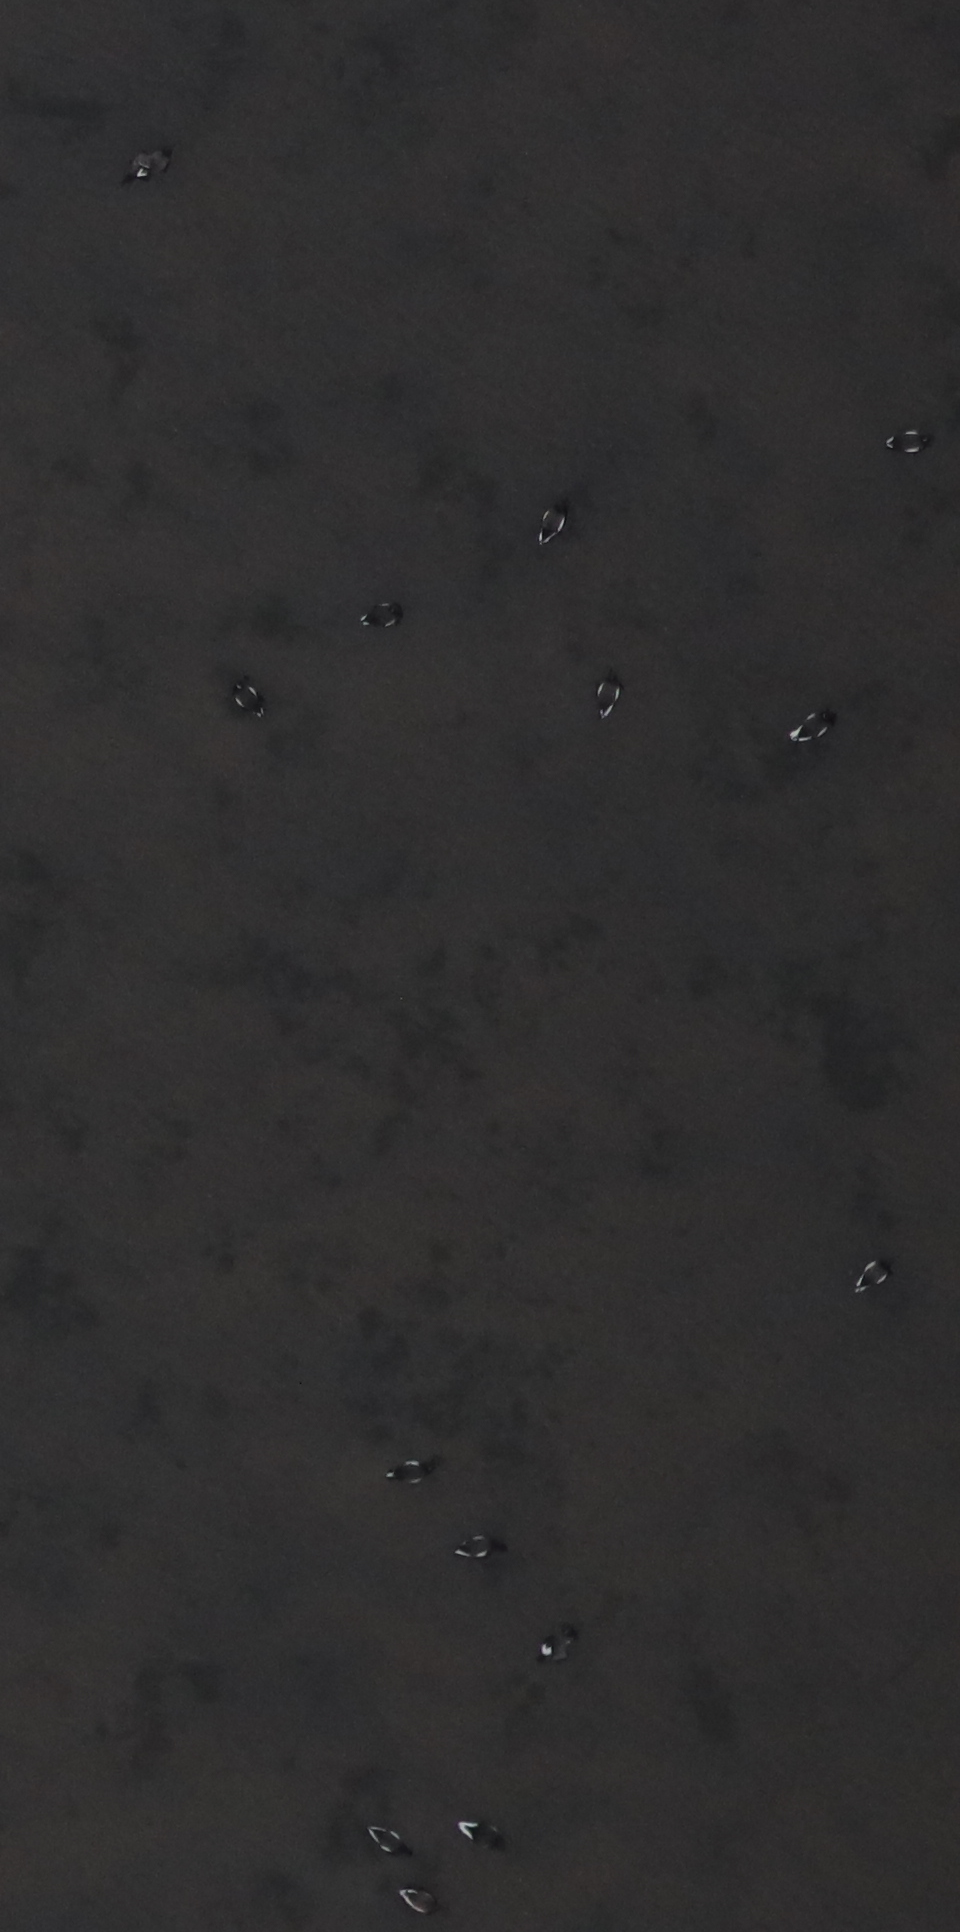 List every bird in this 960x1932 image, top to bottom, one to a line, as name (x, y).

brant (149, 162)
brant (908, 443)
brant (554, 522)
brant (395, 609)
brant (608, 695)
brant (248, 699)
brant (814, 727)
brant (874, 1273)
brant (411, 1471)
brant (474, 1545)
brant (568, 1644)
brant (483, 1827)
brant (387, 1839)
brant (418, 1898)